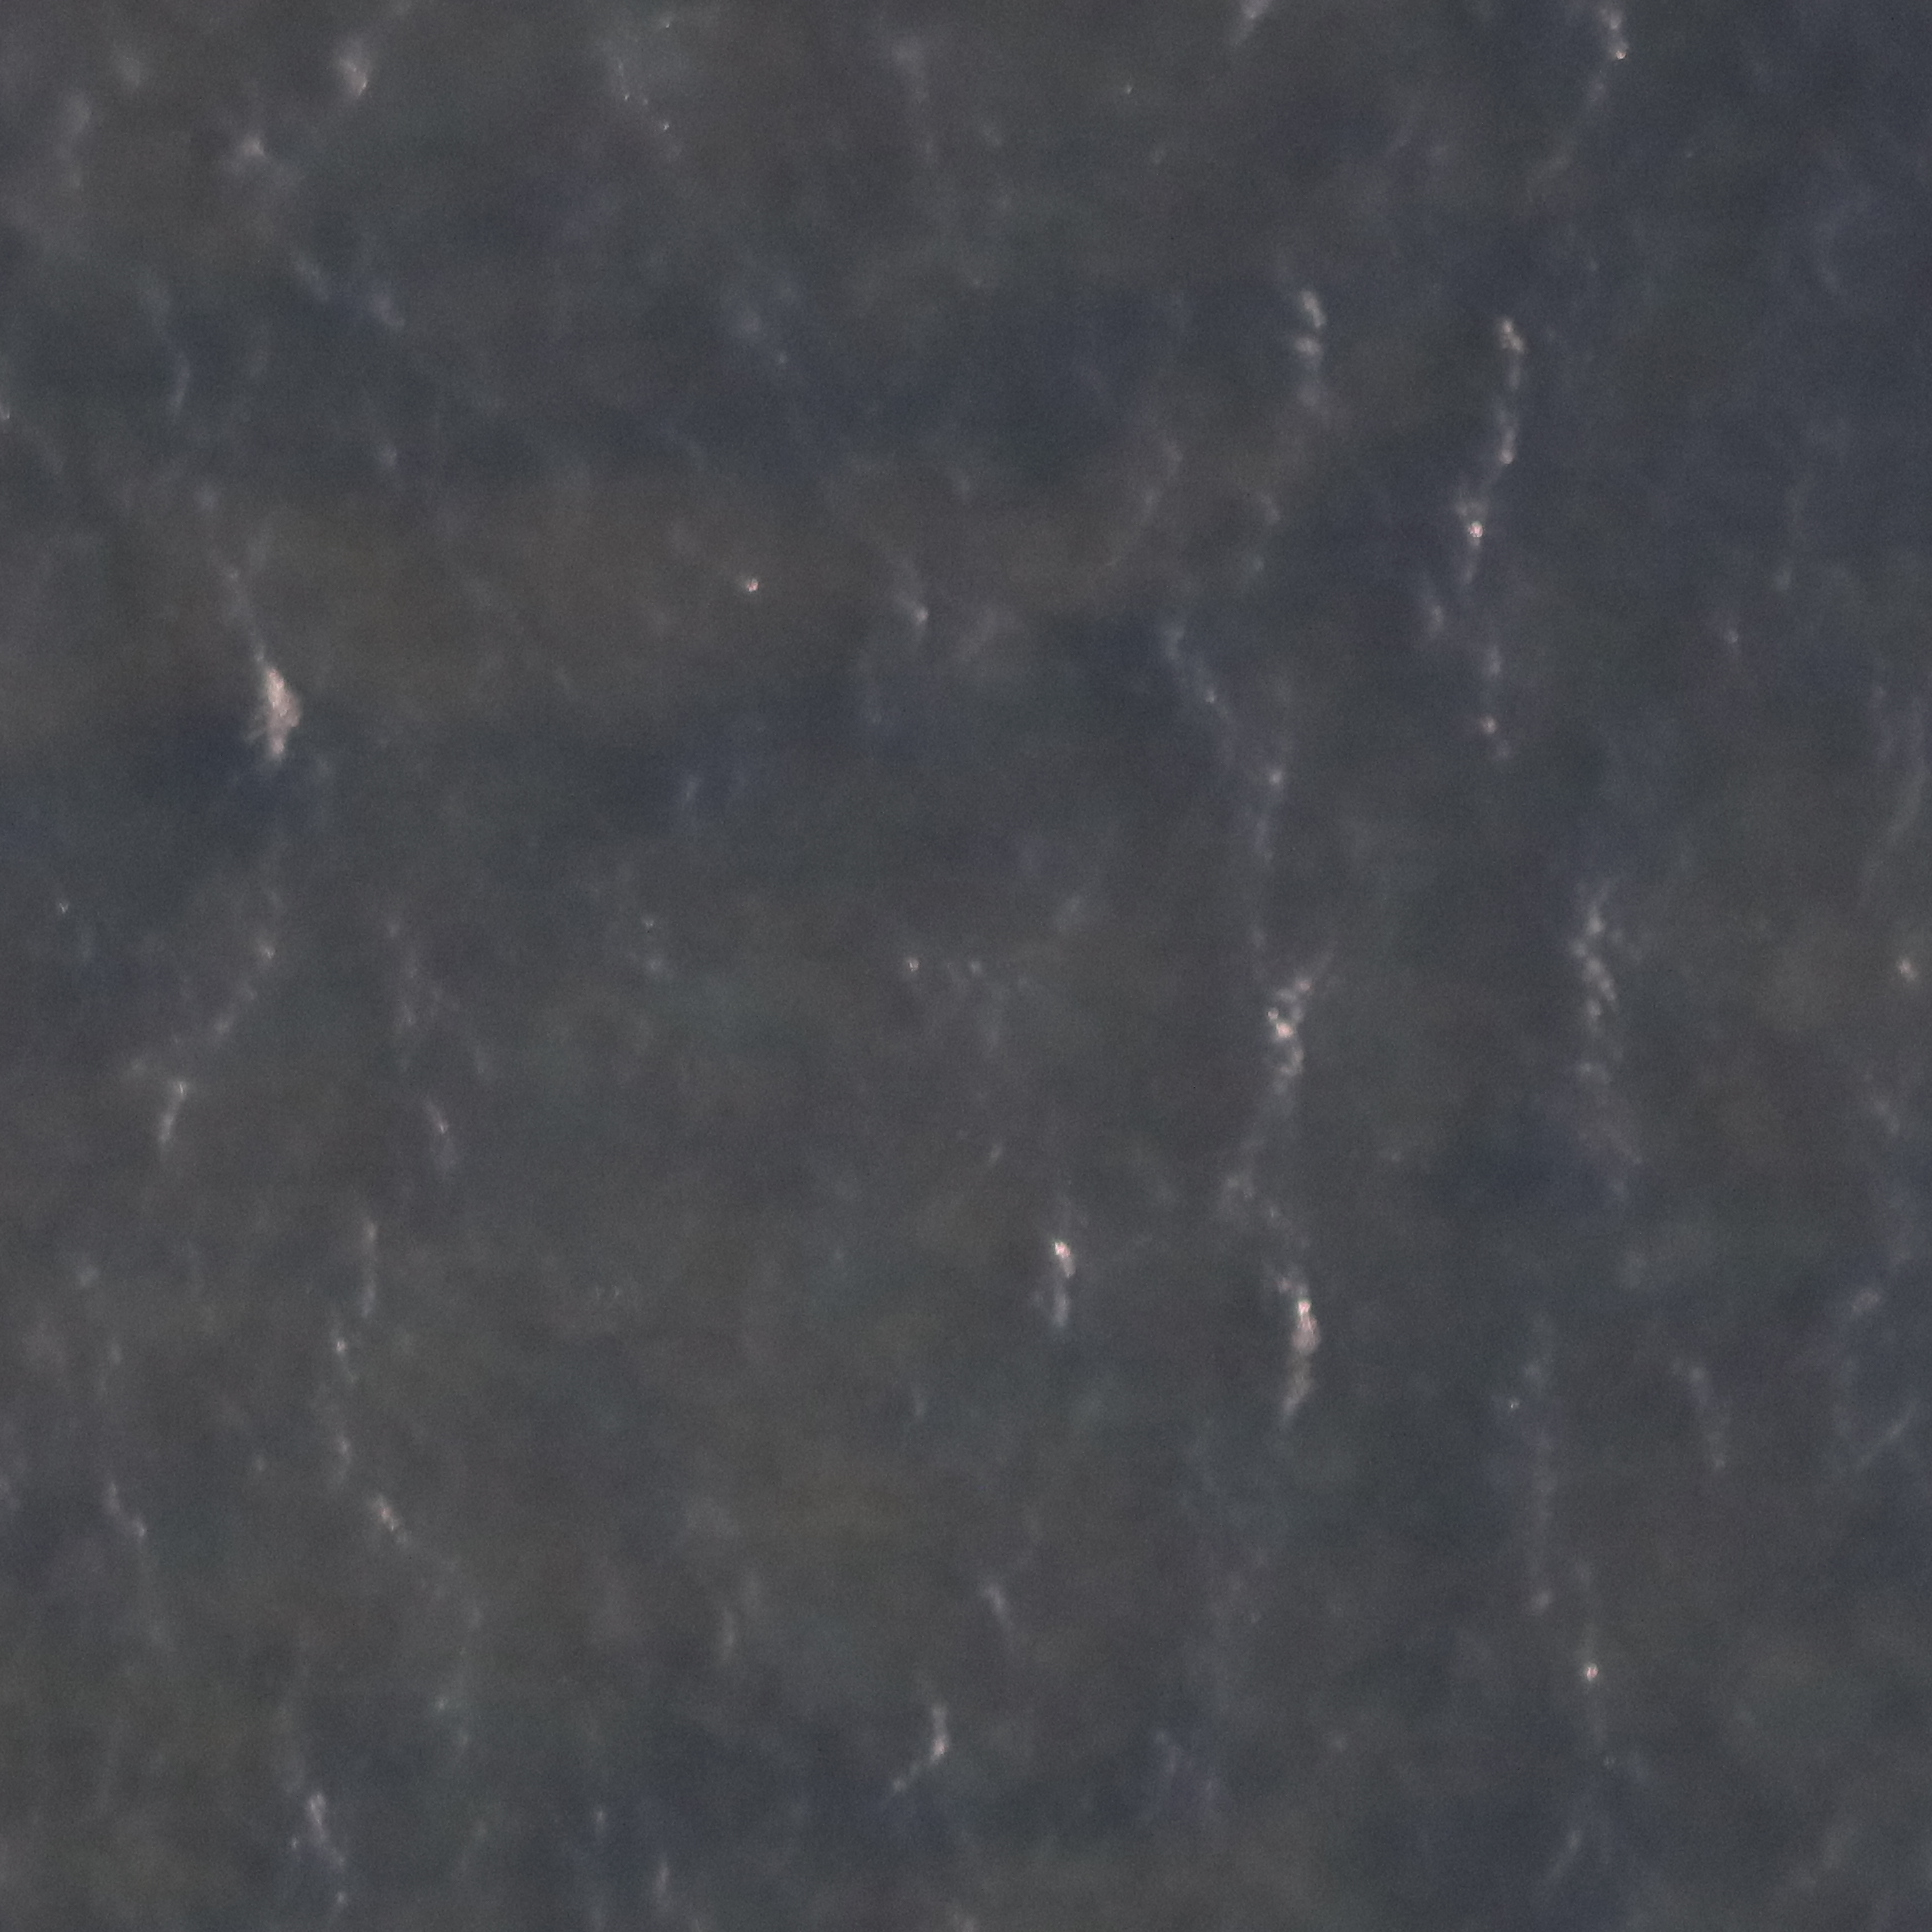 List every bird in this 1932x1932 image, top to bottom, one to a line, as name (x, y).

None